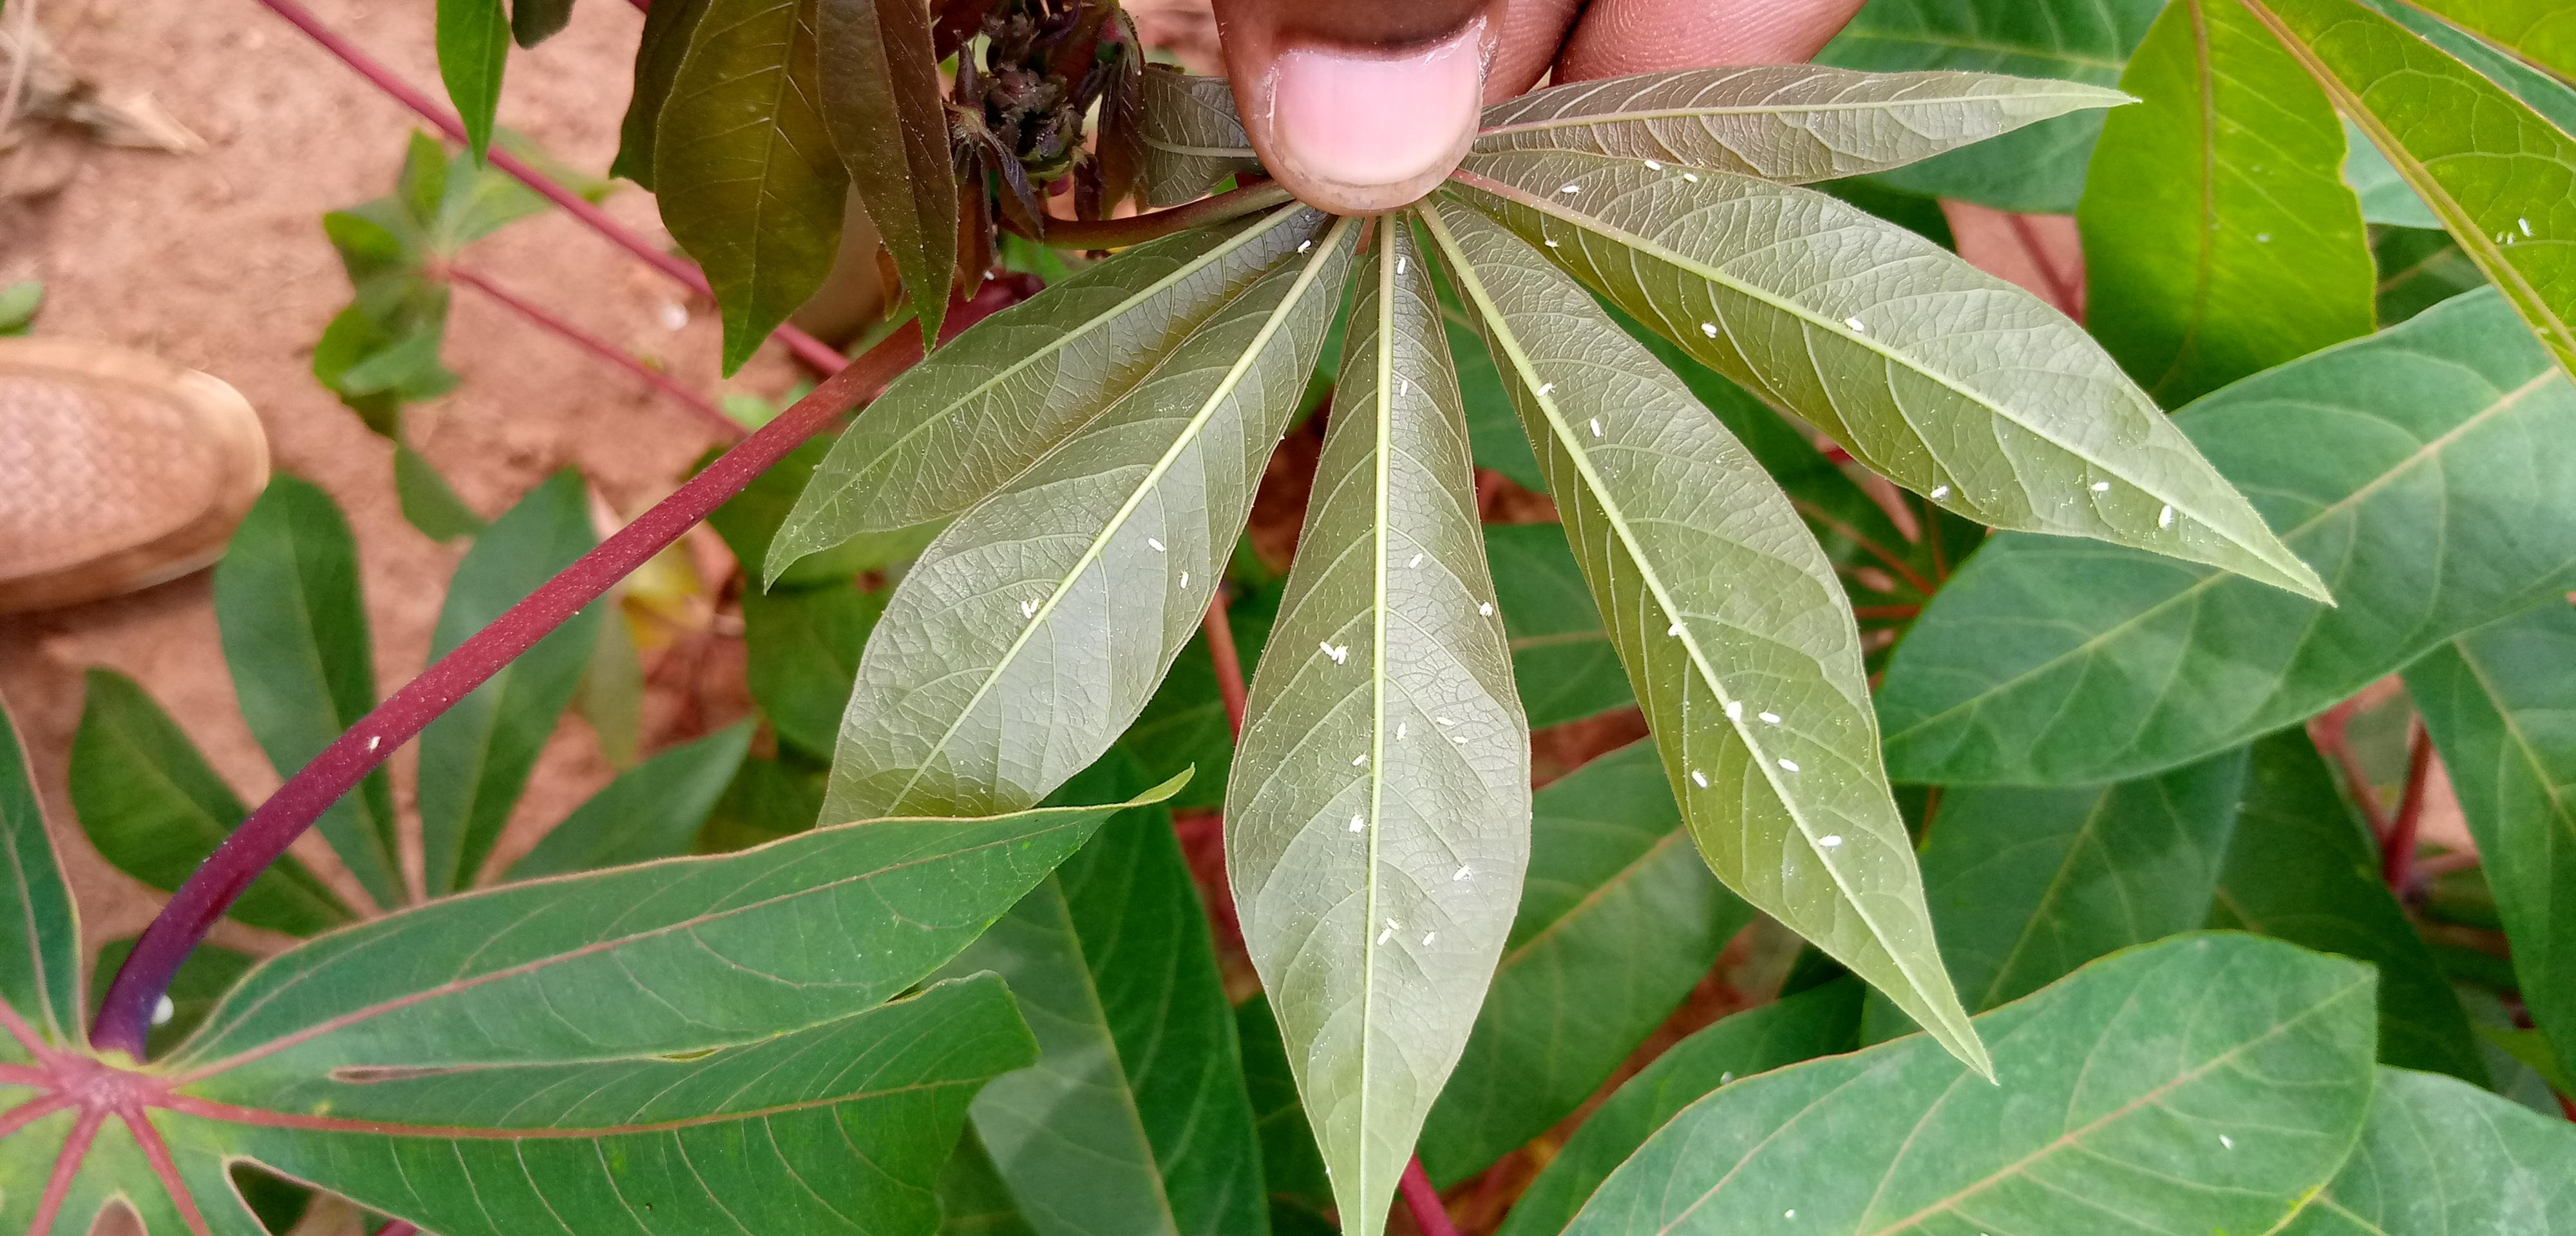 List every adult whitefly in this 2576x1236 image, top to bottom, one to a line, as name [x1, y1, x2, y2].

whitefly [1636, 138, 1674, 186]
whitefly [1681, 164, 1702, 189]
whitefly [1544, 165, 1590, 204]
whitefly [1533, 228, 1564, 259]
whitefly [1273, 229, 1318, 263]
whitefly [1388, 247, 1410, 282]
whitefly [1840, 294, 1871, 339]
whitefly [1685, 309, 1720, 348]
whitefly [1527, 366, 1558, 402]
whitefly [1384, 371, 1417, 415]
whitefly [1580, 400, 1609, 442]
whitefly [1915, 466, 1959, 507]
whitefly [2085, 475, 2118, 496]
whitefly [2149, 487, 2183, 534]
whitefly [1146, 527, 1174, 550]
whitefly [1399, 539, 1425, 579]
whitefly [1166, 568, 1204, 599]
whitefly [1018, 590, 1049, 624]
whitefly [1474, 597, 1495, 625]
whitefly [1651, 597, 1700, 644]
whitefly [1309, 626, 1357, 671]
whitefly [1307, 633, 1351, 667]
whitefly [1716, 691, 1749, 729]
whitefly [1754, 693, 1782, 729]
whitefly [1430, 707, 1457, 735]
whitefly [1392, 713, 1416, 747]
whitefly [1444, 728, 1486, 760]
whitefly [1344, 742, 1385, 781]
whitefly [1770, 742, 1806, 785]
whitefly [1680, 760, 1712, 804]
whitefly [1344, 805, 1371, 841]
whitefly [1812, 818, 1843, 858]
whitefly [1453, 851, 1488, 888]
whitefly [1363, 900, 1406, 955]
whitefly [1364, 914, 1406, 951]
whitefly [1418, 921, 1438, 947]